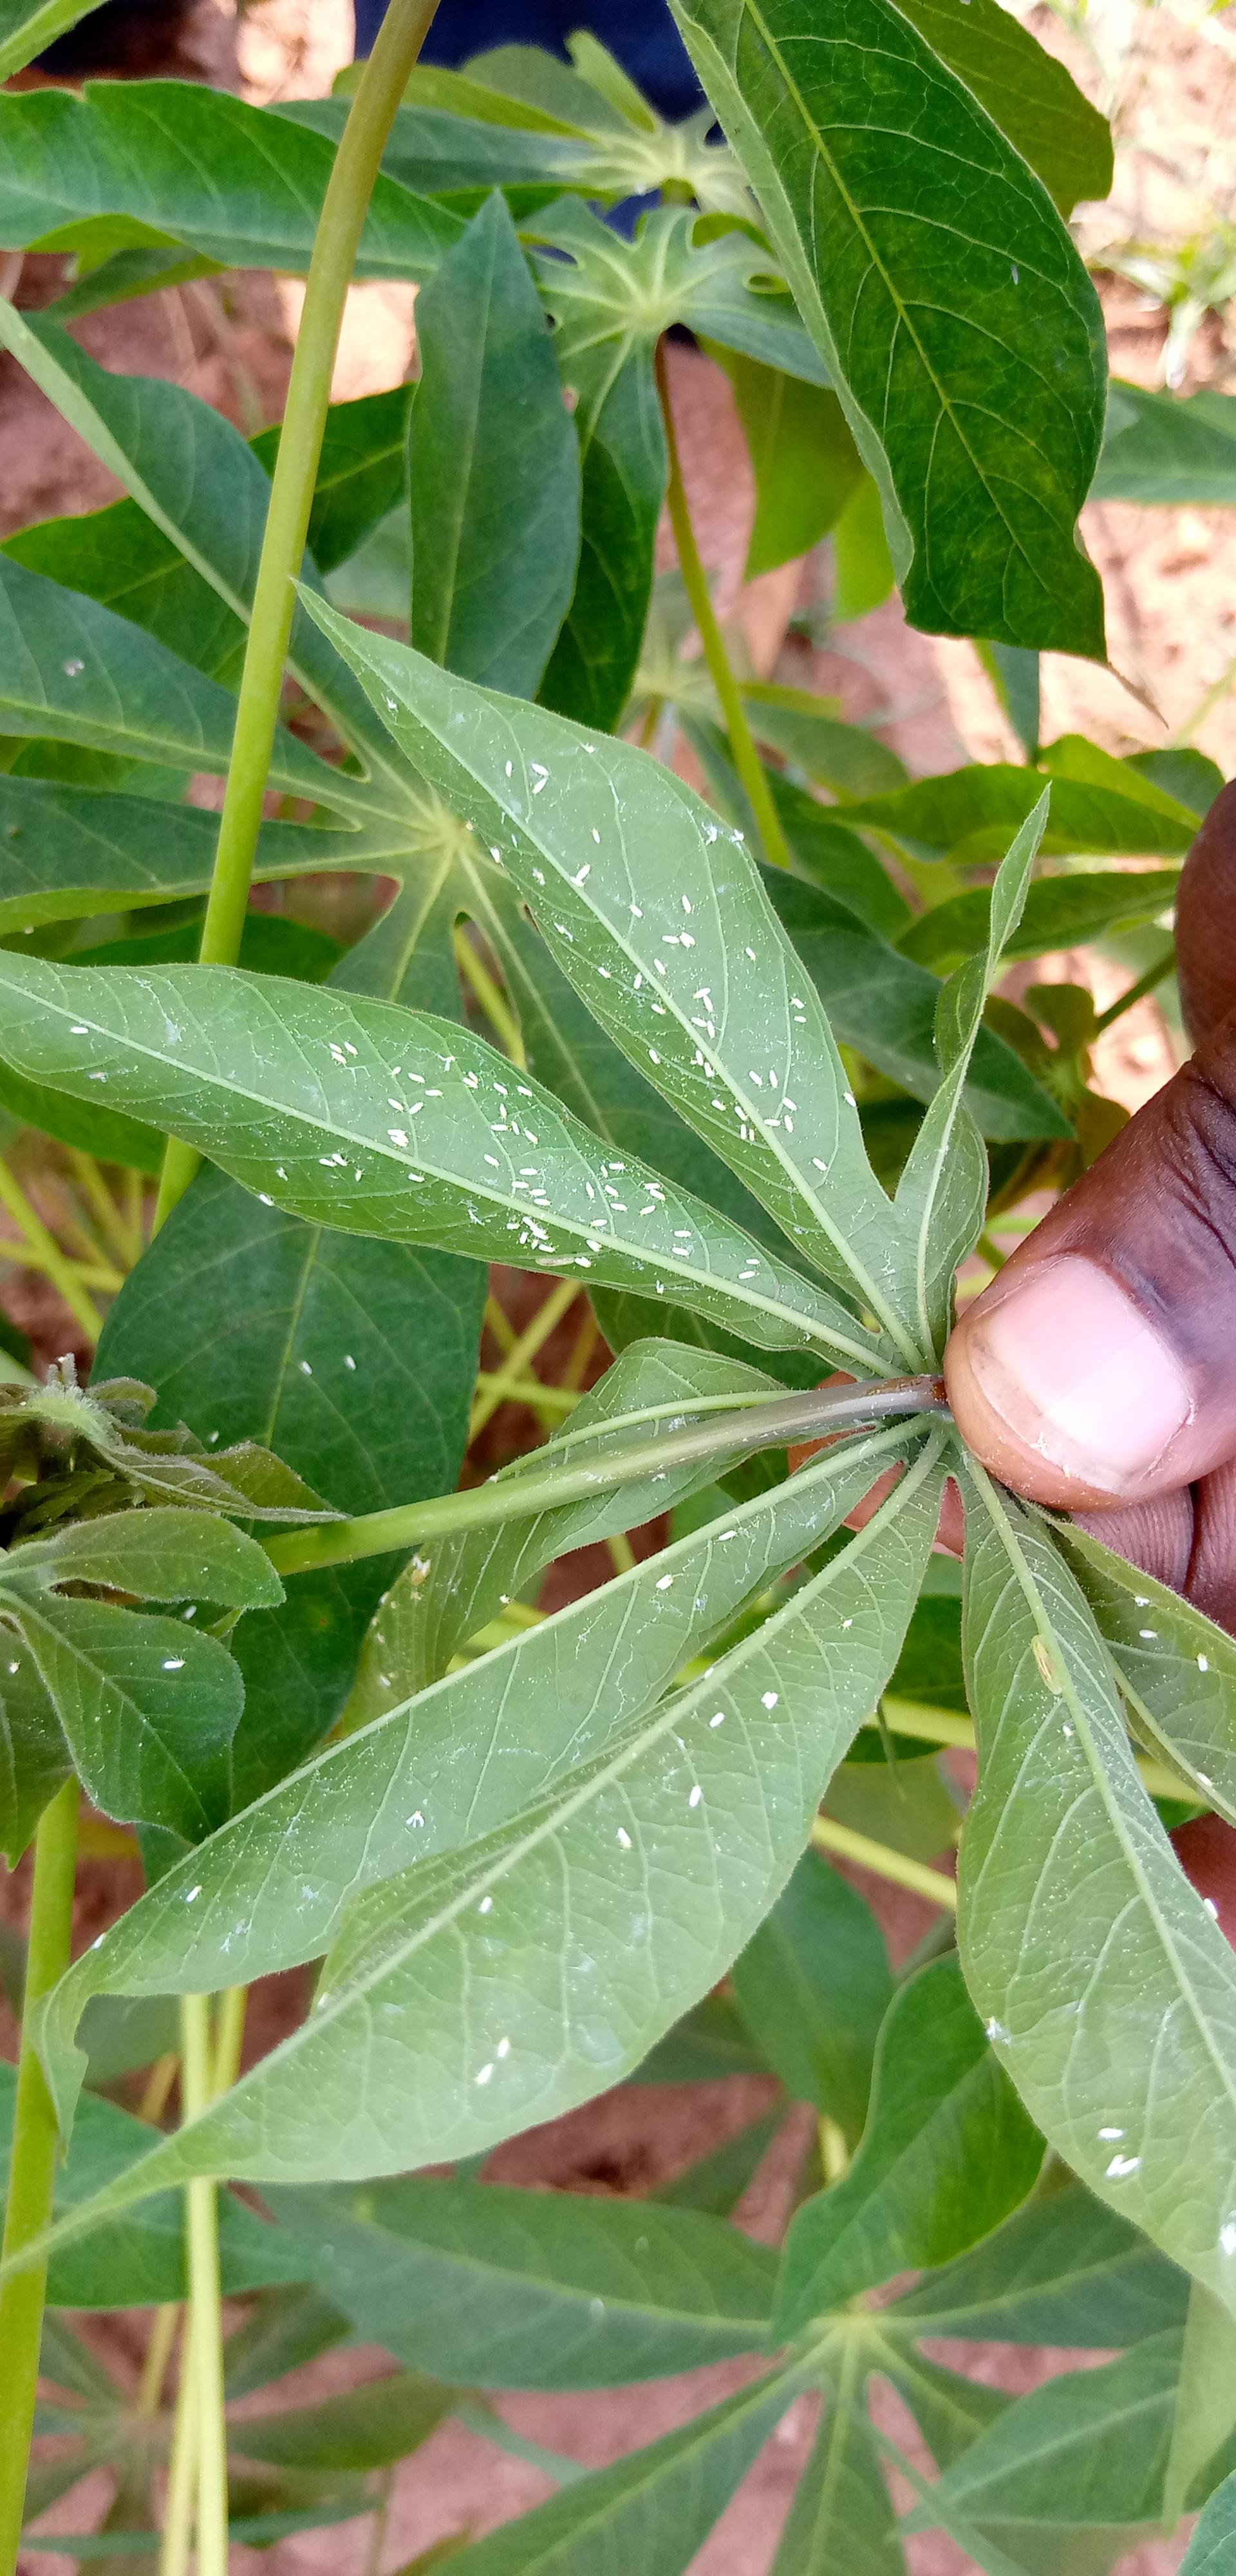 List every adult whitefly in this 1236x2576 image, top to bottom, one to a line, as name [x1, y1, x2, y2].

whitefly [386, 696, 399, 712]
whitefly [578, 739, 596, 755]
whitefly [503, 758, 516, 778]
whitefly [529, 762, 552, 777]
whitefly [529, 777, 548, 795]
whitefly [704, 820, 719, 846]
whitefly [590, 827, 604, 845]
whitefly [729, 827, 746, 844]
whitefly [489, 846, 503, 865]
whitefly [575, 862, 592, 880]
whitefly [530, 866, 548, 887]
whitefly [569, 874, 585, 889]
whitefly [680, 893, 695, 916]
whitefly [627, 902, 644, 919]
whitefly [552, 920, 576, 944]
whitefly [680, 931, 696, 946]
whitefly [660, 933, 680, 945]
whitefly [680, 933, 691, 949]
whitefly [744, 945, 758, 963]
whitefly [651, 956, 668, 976]
whitefly [595, 965, 613, 980]
whitefly [632, 970, 644, 990]
whitefly [692, 986, 713, 1000]
whitefly [789, 995, 807, 1010]
whitefly [702, 996, 716, 1012]
whitefly [649, 1001, 668, 1016]
whitefly [794, 1016, 808, 1024]
whitefly [689, 1016, 707, 1029]
whitefly [706, 1019, 716, 1040]
whitefly [69, 1024, 91, 1037]
whitefly [343, 1039, 359, 1056]
whitefly [328, 1041, 342, 1053]
whitefly [648, 1047, 662, 1066]
whitefly [695, 1049, 704, 1067]
whitefly [331, 1050, 348, 1065]
whitefly [435, 1052, 457, 1073]
whitefly [703, 1061, 716, 1079]
whitefly [389, 1063, 403, 1079]
whitefly [768, 1067, 779, 1090]
whitefly [747, 1068, 763, 1088]
whitefly [467, 1070, 480, 1083]
whitefly [406, 1071, 426, 1084]
whitefly [462, 1076, 478, 1089]
whitefly [492, 1081, 509, 1096]
whitefly [516, 1083, 533, 1098]
whitefly [424, 1088, 444, 1098]
whitefly [843, 1090, 857, 1109]
whitefly [780, 1095, 798, 1112]
whitefly [386, 1096, 404, 1113]
whitefly [709, 1097, 726, 1112]
whitefly [407, 1101, 424, 1116]
whitefly [498, 1102, 509, 1119]
whitefly [733, 1104, 749, 1124]
whitefly [783, 1113, 794, 1133]
whitefly [762, 1117, 781, 1129]
whitefly [510, 1119, 520, 1136]
whitefly [487, 1122, 509, 1133]
whitefly [738, 1123, 747, 1142]
whitefly [523, 1127, 539, 1145]
whitefly [747, 1127, 756, 1144]
whitefly [385, 1128, 406, 1136]
whitefly [389, 1135, 407, 1149]
whitefly [331, 1151, 348, 1169]
whitefly [482, 1153, 500, 1169]
whitefly [317, 1156, 337, 1168]
whitefly [811, 1157, 828, 1172]
whitefly [604, 1160, 628, 1173]
whitefly [598, 1162, 610, 1179]
whitefly [275, 1166, 288, 1182]
whitefly [518, 1166, 539, 1178]
whitefly [353, 1166, 364, 1184]
whitefly [406, 1172, 426, 1184]
whitefly [510, 1179, 529, 1190]
whitefly [583, 1179, 596, 1200]
whitefly [642, 1181, 663, 1192]
whitefly [603, 1183, 619, 1198]
whitefly [529, 1187, 548, 1197]
whitefly [647, 1188, 666, 1202]
whitefly [257, 1192, 275, 1207]
whitefly [532, 1197, 552, 1207]
whitefly [608, 1201, 628, 1214]
whitefly [637, 1203, 659, 1219]
whitefly [521, 1215, 536, 1227]
whitefly [587, 1218, 608, 1228]
whitefly [505, 1221, 521, 1230]
whitefly [529, 1226, 545, 1233]
whitefly [671, 1227, 693, 1241]
whitefly [518, 1230, 529, 1245]
whitefly [532, 1232, 548, 1240]
whitefly [530, 1238, 538, 1251]
whitefly [585, 1238, 604, 1254]
whitefly [538, 1242, 557, 1254]
whitefly [668, 1245, 690, 1259]
whitefly [573, 1256, 594, 1268]
whitefly [742, 1256, 762, 1269]
whitefly [736, 1269, 757, 1280]
whitefly [654, 1279, 665, 1296]
whitefly [342, 1349, 363, 1374]
whitefly [297, 1358, 313, 1378]
whitefly [208, 1428, 222, 1448]
whitefly [715, 1525, 740, 1545]
whitefly [420, 1557, 434, 1579]
whitefly [653, 1572, 678, 1593]
whitefly [496, 1591, 512, 1609]
whitefly [1130, 1595, 1153, 1611]
whitefly [180, 1602, 200, 1622]
whitefly [839, 1616, 859, 1635]
whitefly [1135, 1626, 1159, 1642]
whitefly [1193, 1648, 1212, 1674]
whitefly [158, 1653, 191, 1673]
whitefly [6, 1658, 23, 1677]
whitefly [763, 1689, 772, 1703]
whitefly [766, 1690, 780, 1710]
whitefly [707, 1709, 728, 1730]
whitefly [1060, 1723, 1073, 1739]
whitefly [1191, 1769, 1214, 1789]
whitefly [687, 1779, 706, 1809]
whitefly [402, 1806, 428, 1832]
whitefly [615, 1822, 635, 1850]
whitefly [184, 1882, 204, 1904]
whitefly [477, 1892, 497, 1913]
whitefly [1201, 1895, 1221, 1922]
whitefly [91, 1930, 108, 1951]
whitefly [979, 2012, 1007, 2041]
whitefly [495, 2033, 512, 2060]
whitefly [471, 2061, 495, 2087]
whitefly [1094, 2122, 1126, 2141]
whitefly [1106, 2151, 1126, 2177]
whitefly [1119, 2155, 1142, 2177]
whitefly [1217, 2221, 1236, 2255]